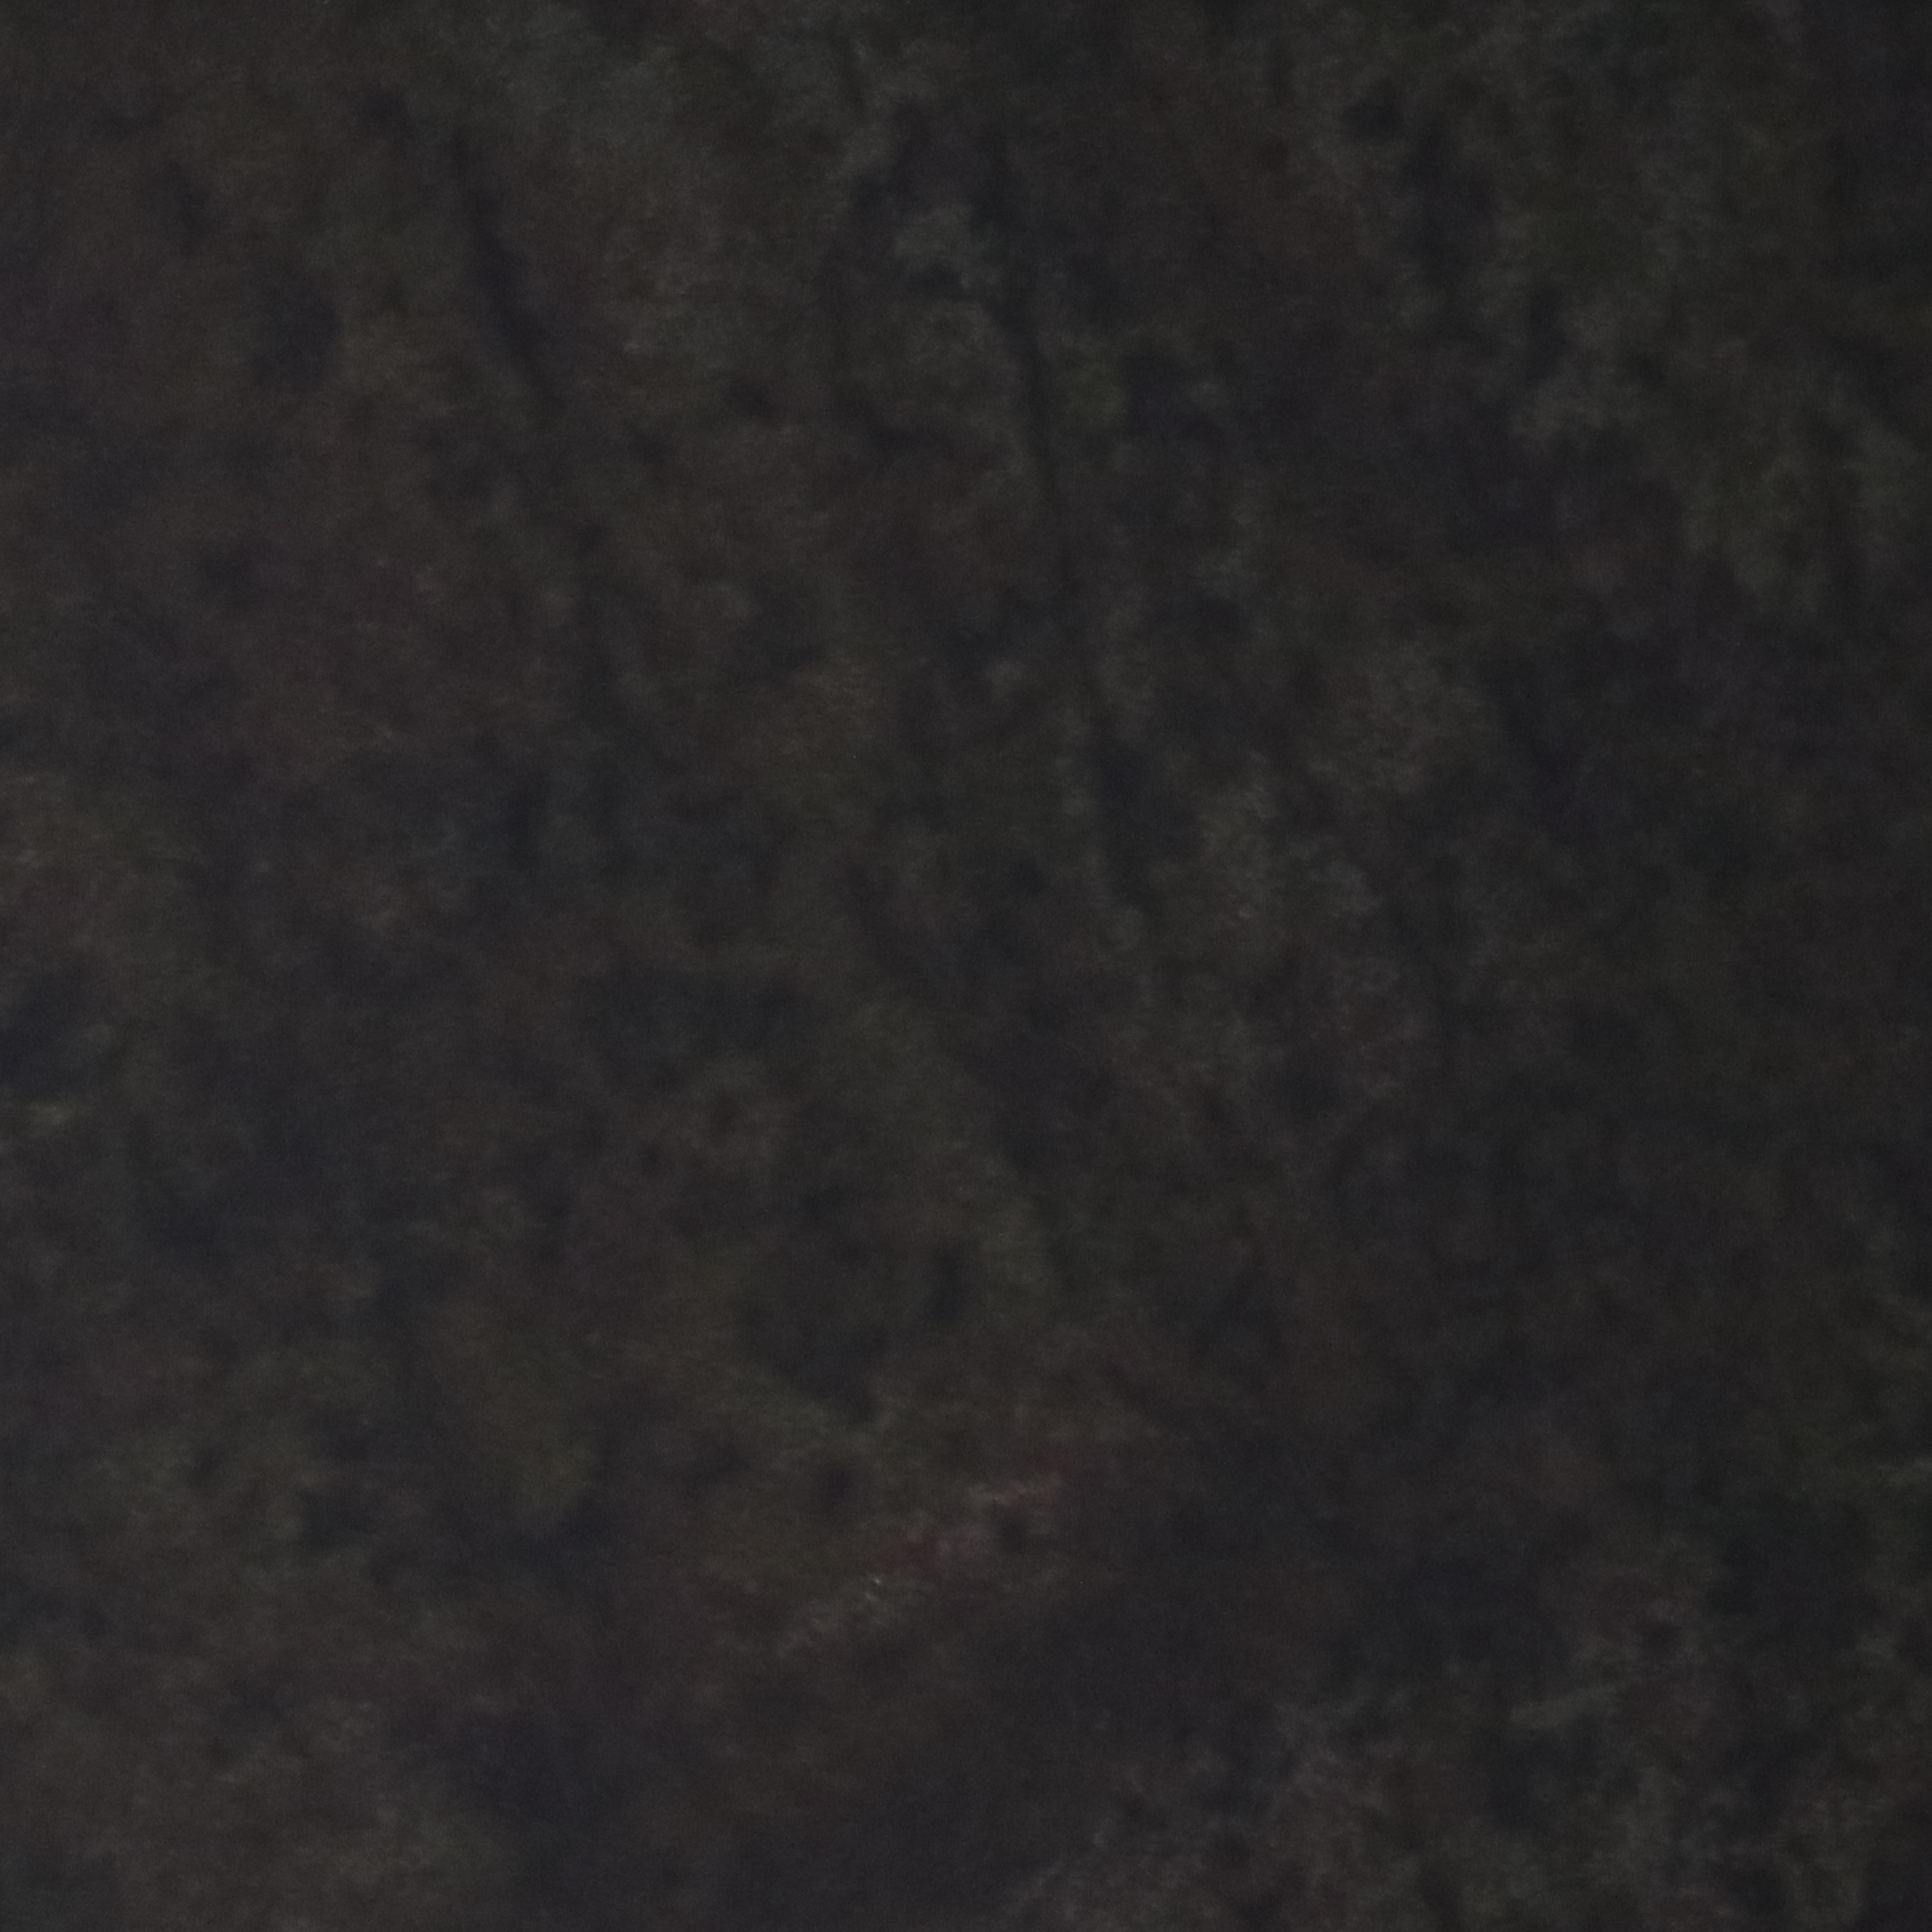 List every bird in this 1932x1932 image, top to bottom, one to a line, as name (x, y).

None